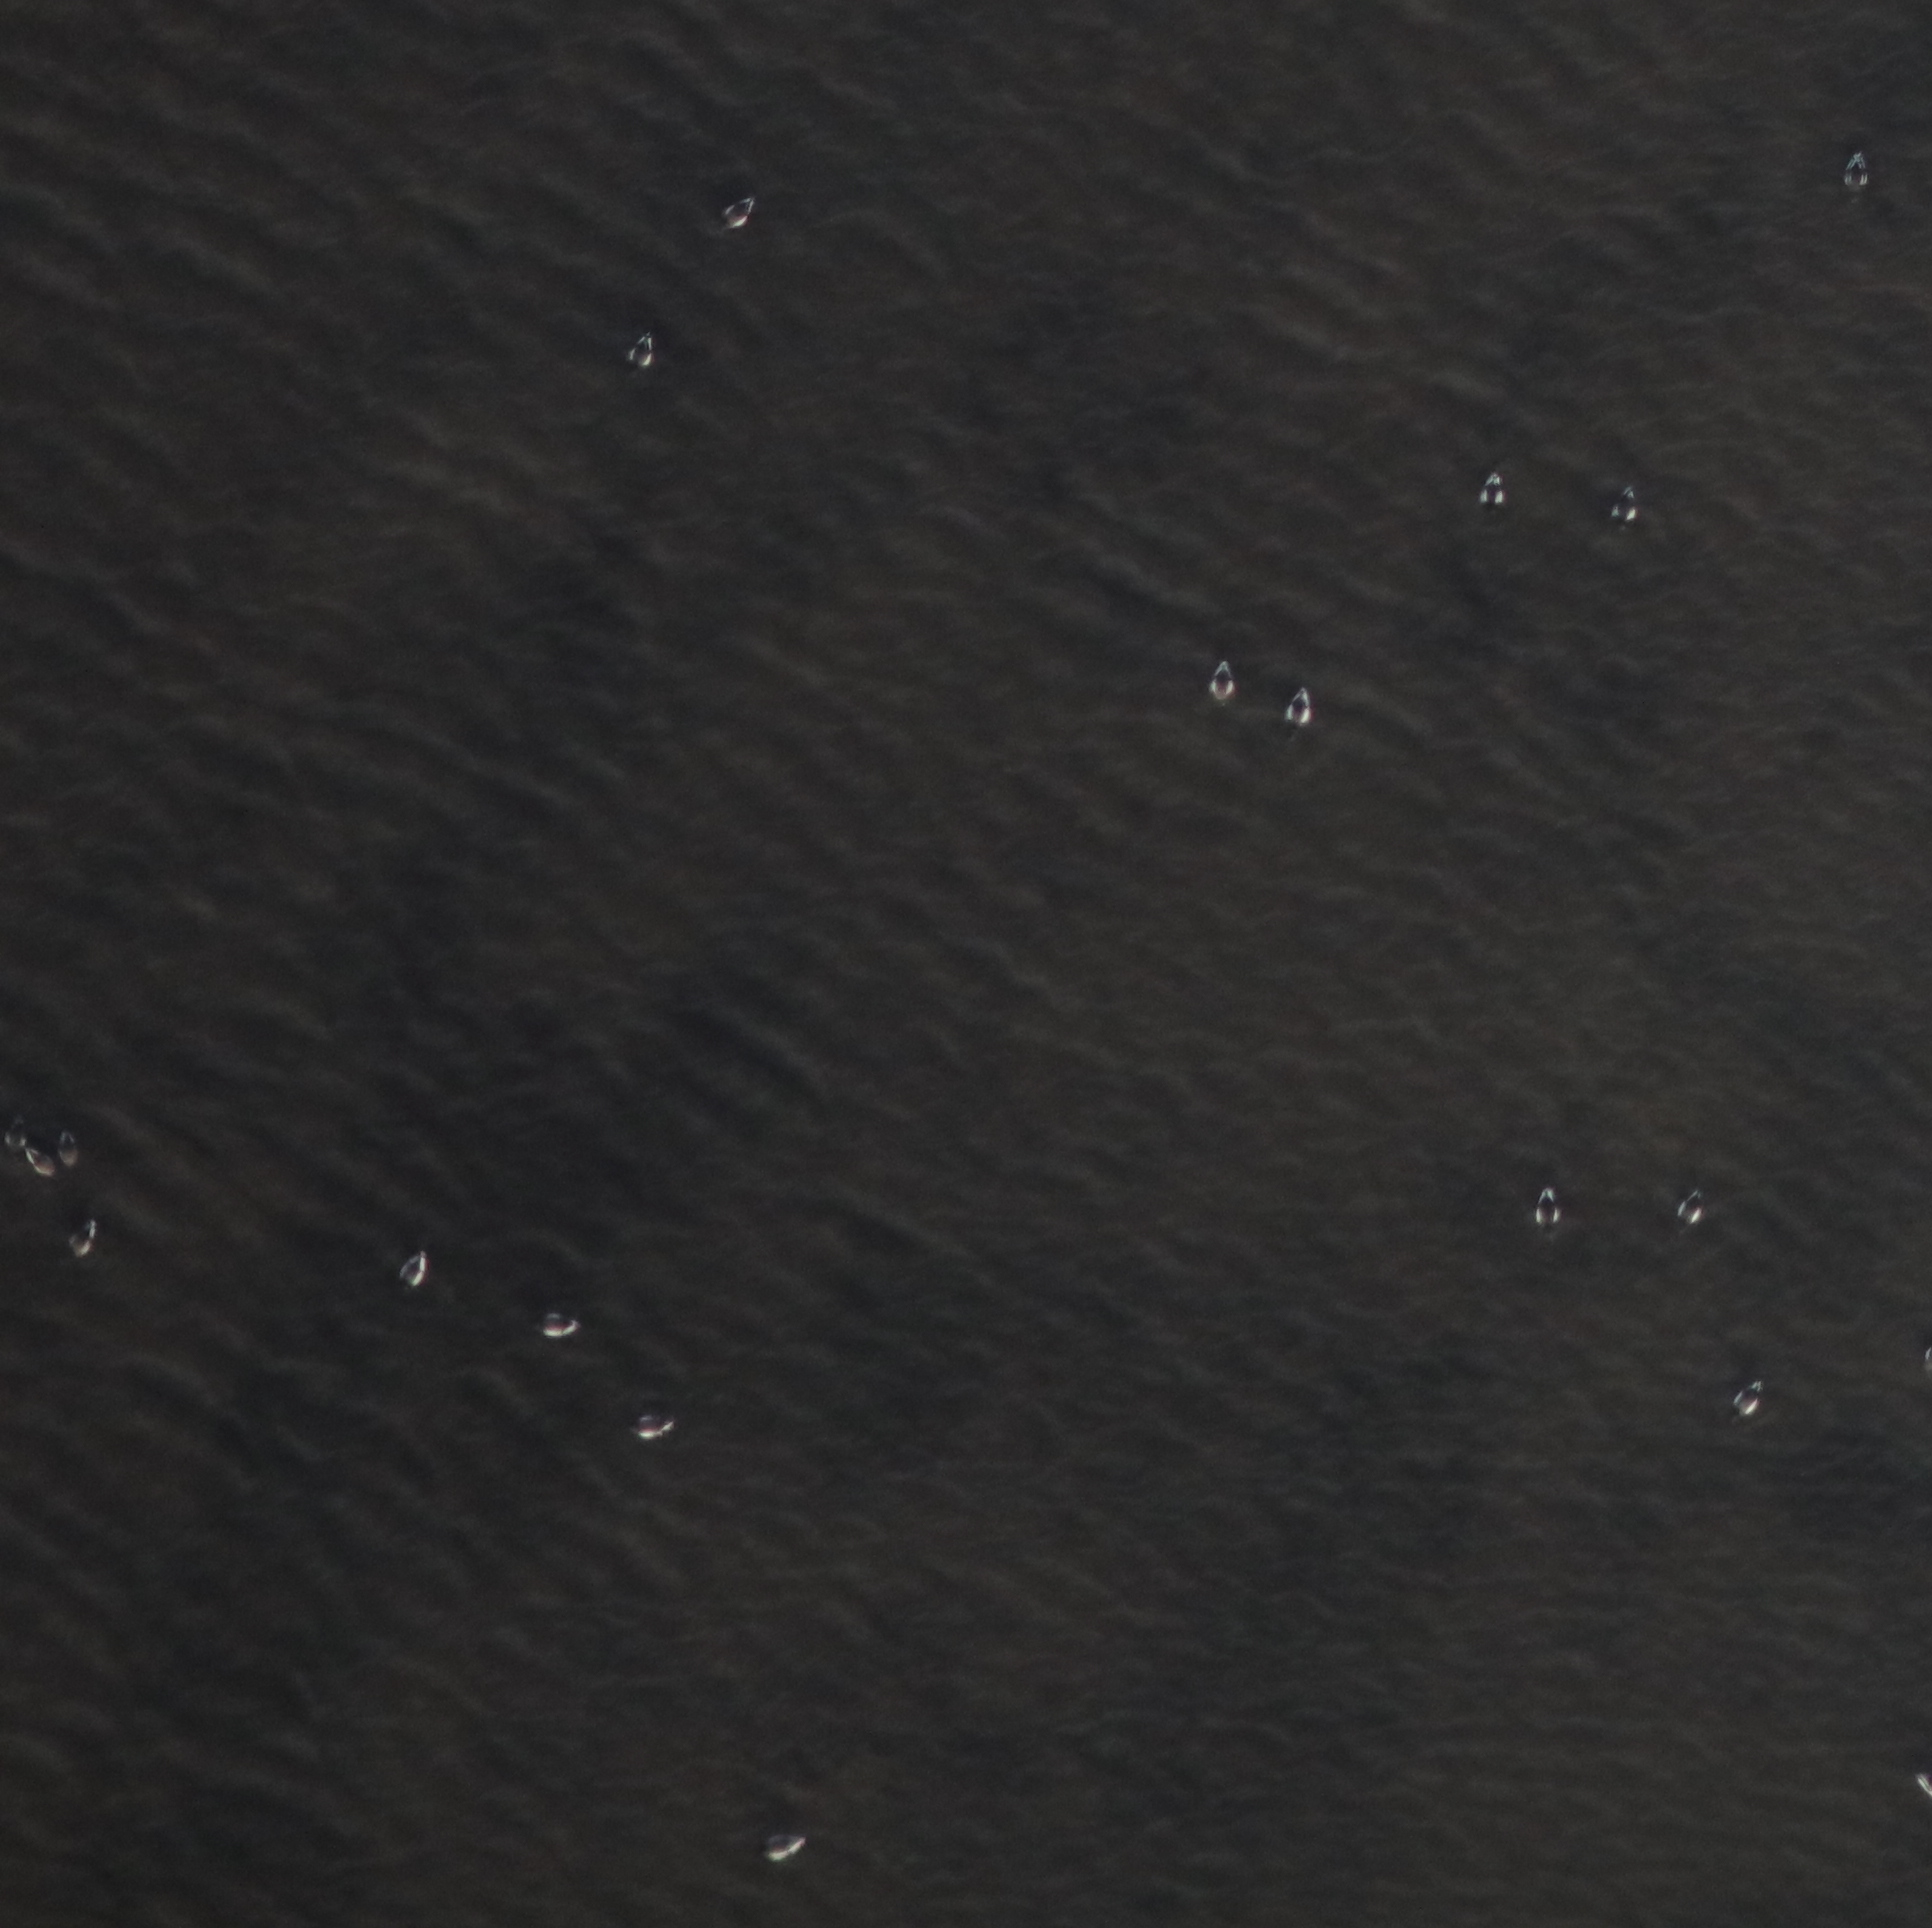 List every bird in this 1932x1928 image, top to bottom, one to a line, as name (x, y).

brant (1852, 164)
brant (737, 216)
brant (642, 354)
brant (1492, 477)
brant (1623, 504)
brant (1225, 685)
brant (1300, 712)
brant (23, 1128)
brant (71, 1145)
brant (42, 1164)
brant (1692, 1211)
brant (1549, 1212)
brant (81, 1242)
brant (412, 1270)
brant (558, 1326)
brant (1745, 1401)
brant (653, 1426)
brant (791, 1844)